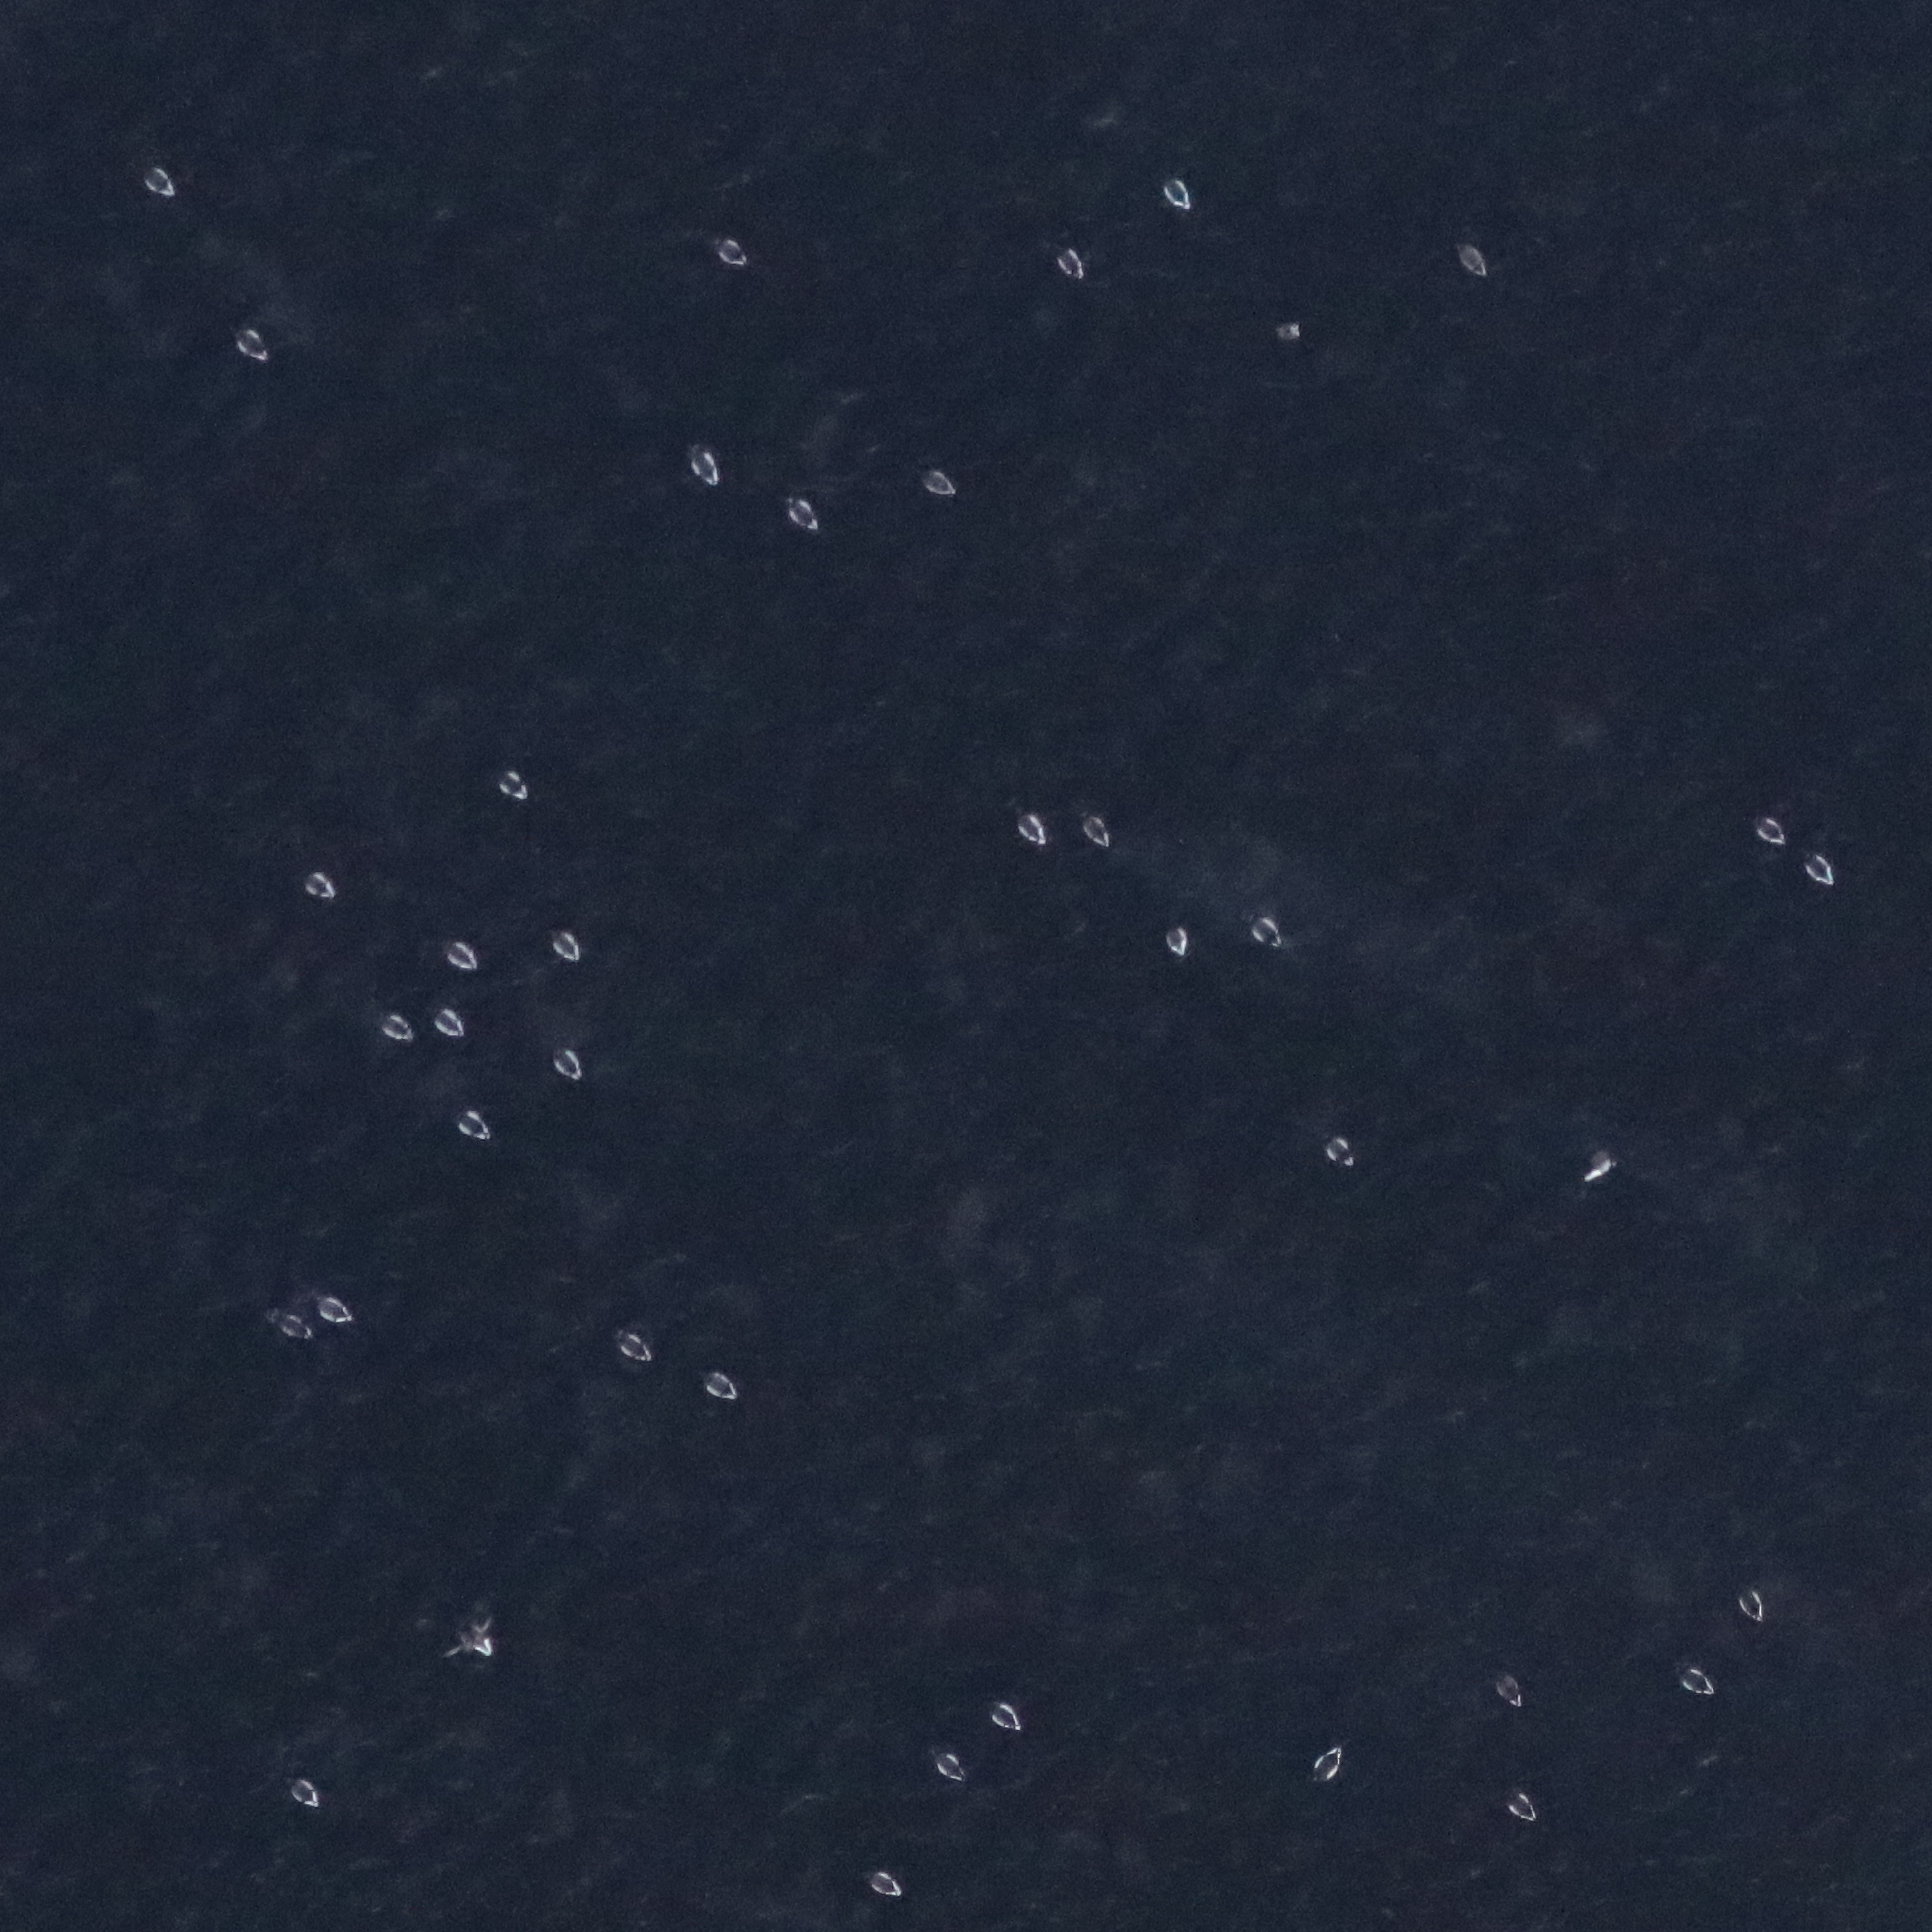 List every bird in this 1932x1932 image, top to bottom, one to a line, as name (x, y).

brant (158, 181)
brant (1173, 192)
brant (731, 251)
brant (1470, 257)
brant (1068, 260)
brant (1288, 332)
brant (252, 342)
brant (704, 465)
brant (935, 481)
brant (800, 512)
brant (513, 785)
brant (1027, 827)
brant (1094, 827)
brant (1768, 829)
brant (1819, 869)
brant (316, 884)
brant (1263, 932)
brant (1177, 939)
brant (565, 947)
brant (458, 955)
brant (448, 1021)
brant (394, 1026)
brant (567, 1064)
brant (474, 1124)
brant (1340, 1150)
brant (1597, 1164)
brant (333, 1307)
brant (296, 1326)
brant (634, 1347)
brant (719, 1384)
brant (1750, 1603)
brant (473, 1638)
brant (1694, 1680)
brant (1508, 1689)
brant (1005, 1716)
brant (950, 1765)
brant (1327, 1765)
brant (303, 1790)
brant (1521, 1805)
brant (882, 1882)